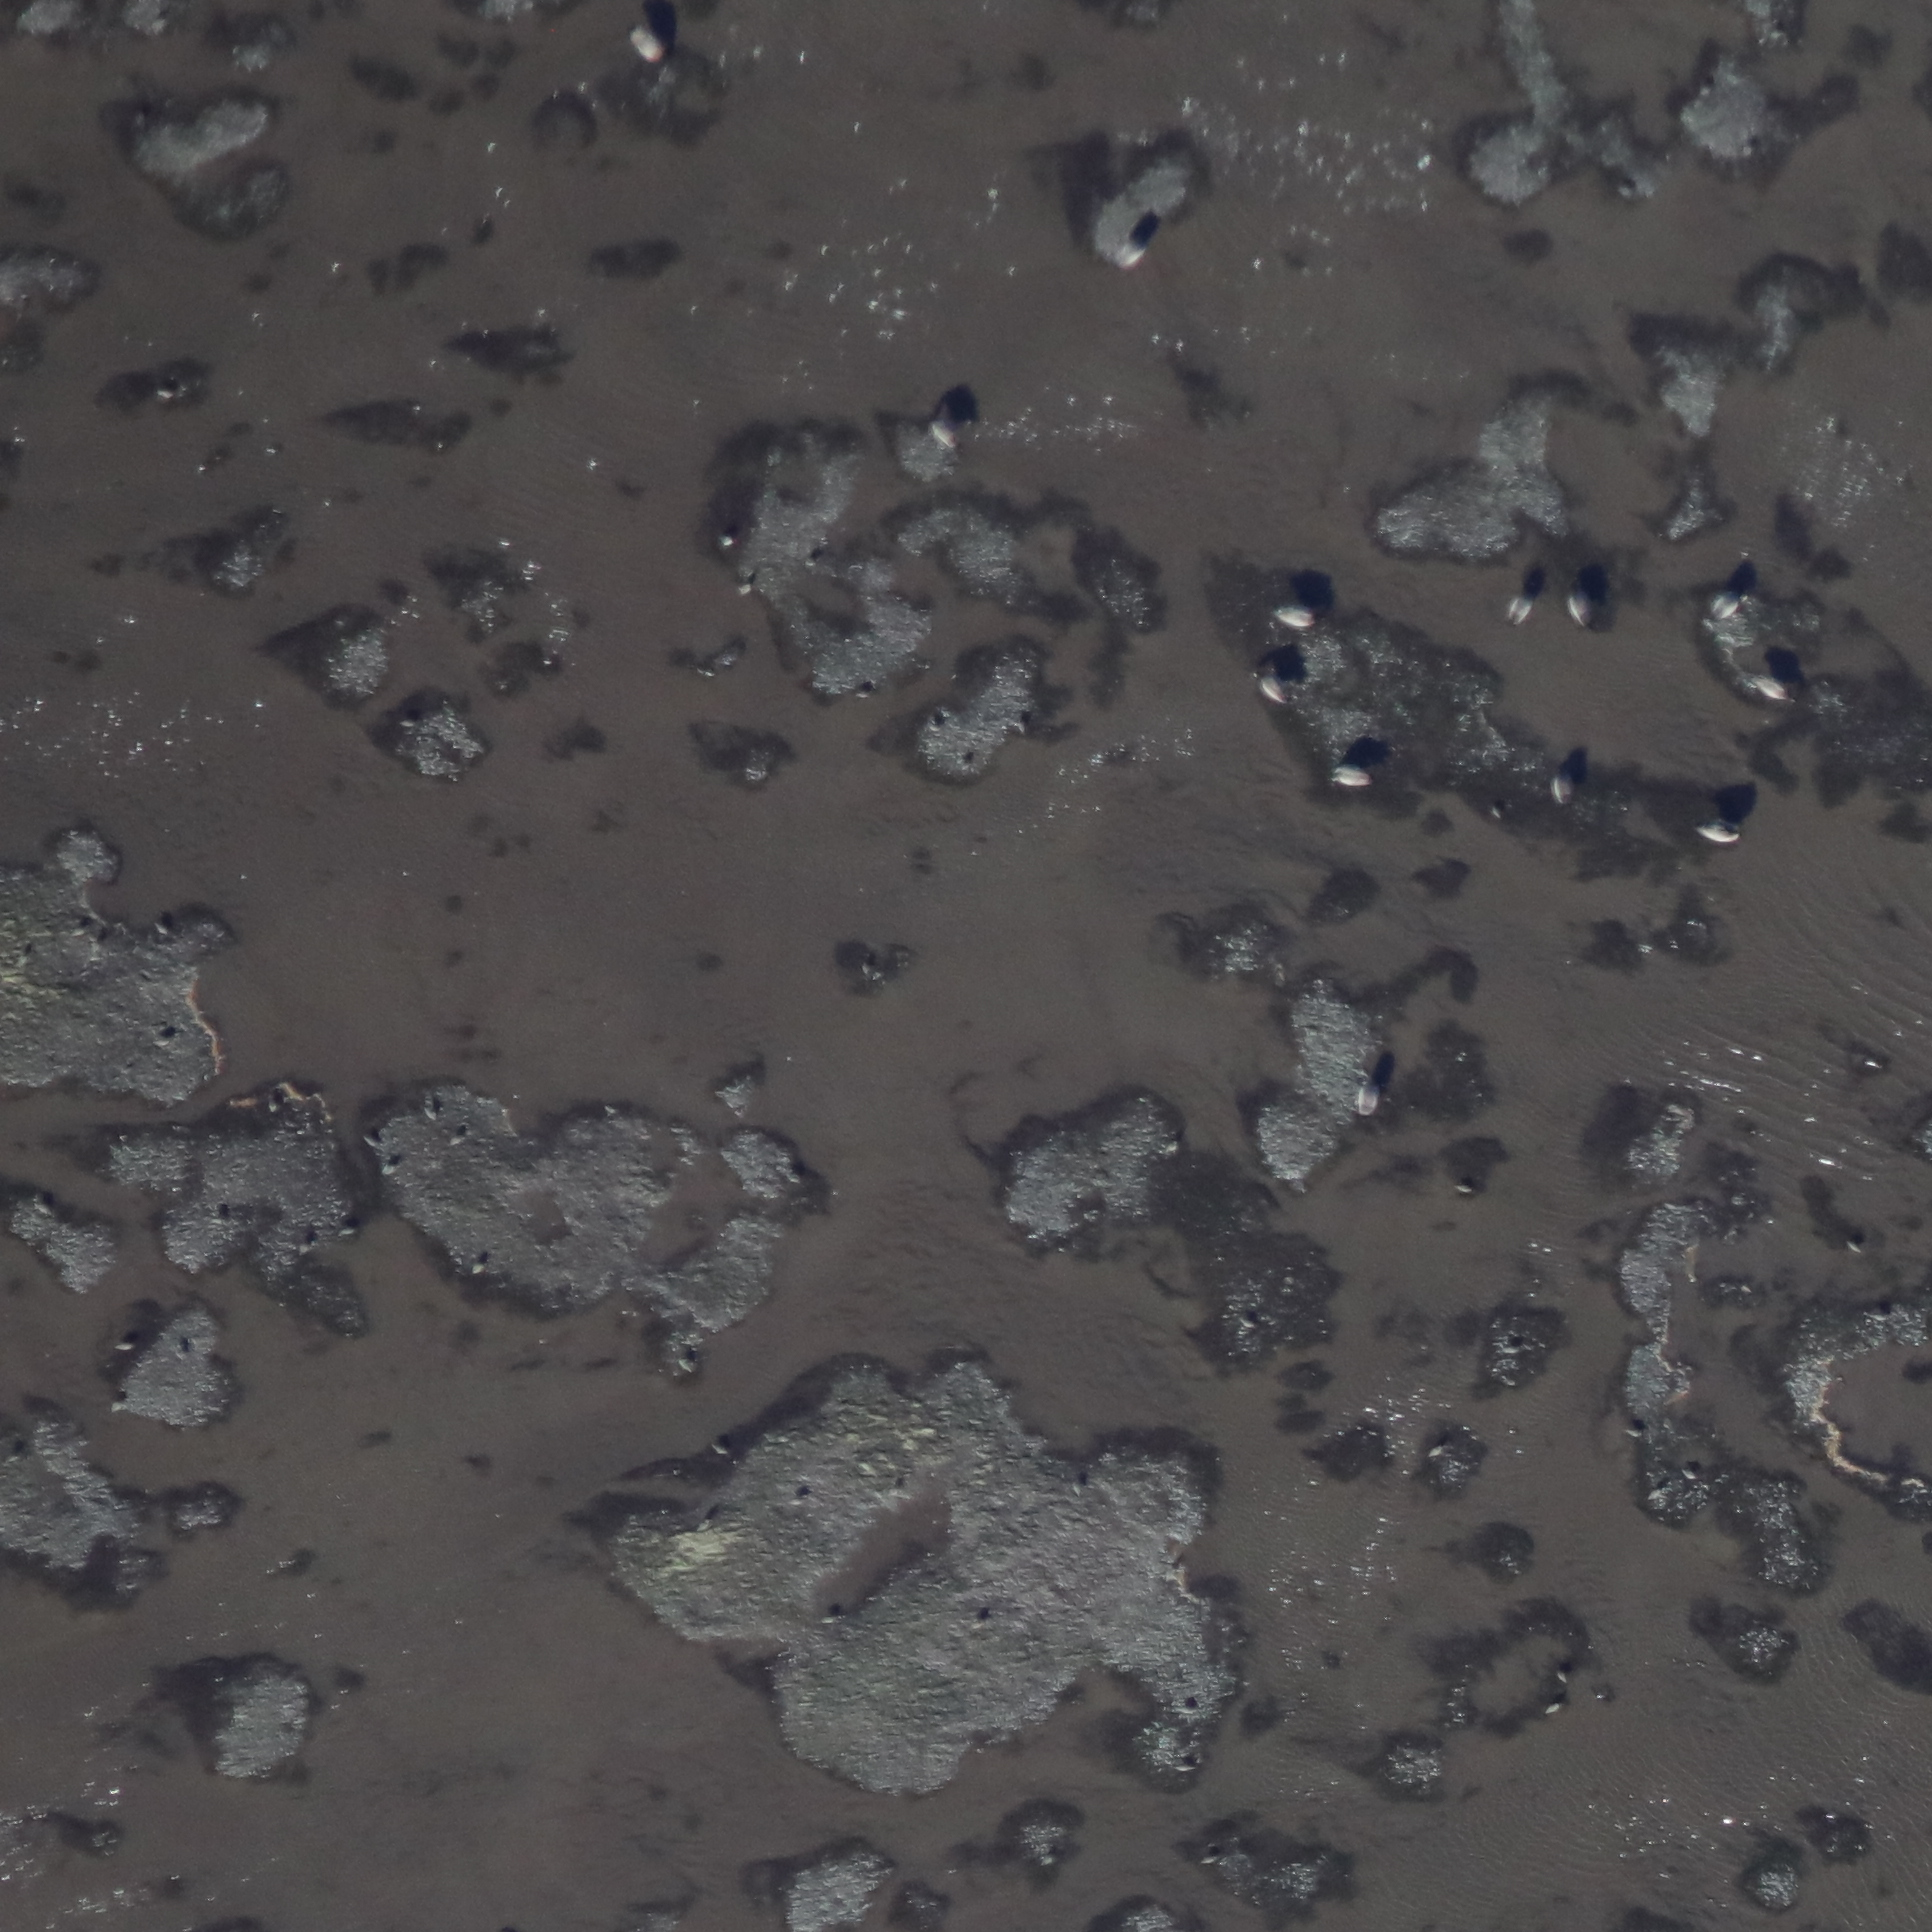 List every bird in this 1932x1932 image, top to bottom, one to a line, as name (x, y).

Canada goose (651, 43)
other bird (1698, 89)
other bird (1745, 148)
other bird (1624, 193)
Canada goose (1134, 253)
other bird (167, 391)
Canada goose (947, 430)
other bird (729, 540)
other bird (806, 562)
other bird (750, 584)
Canada goose (1520, 604)
Canada goose (1725, 605)
Canada goose (1579, 606)
Canada goose (1288, 610)
Canada goose (1278, 689)
other bird (863, 691)
Canada goose (1778, 692)
other bird (1018, 720)
other bird (408, 723)
other bird (943, 724)
other bird (967, 765)
Canada goose (1346, 771)
Canada goose (1561, 786)
other bird (1496, 812)
Canada goose (1718, 830)
other bird (85, 926)
other bird (168, 933)
other bird (25, 959)
other bird (864, 970)
other bird (161, 1047)
Canada goose (1366, 1092)
other bird (275, 1107)
other bird (431, 1112)
other bird (375, 1135)
other bird (456, 1137)
other bird (1171, 1145)
other bird (391, 1162)
other bird (800, 1178)
other bird (1462, 1186)
other bird (48, 1210)
other bird (223, 1210)
other bird (346, 1234)
other bird (305, 1245)
other bird (1850, 1247)
other bird (481, 1267)
other bird (1739, 1287)
other bird (1882, 1316)
other bird (1246, 1320)
other bird (128, 1346)
other bird (1512, 1348)
other bird (191, 1352)
other bird (680, 1363)
other bird (115, 1403)
other bird (1635, 1438)
other bird (718, 1443)
other bird (1435, 1454)
other bird (16, 1457)
other bird (1694, 1476)
other bird (897, 1487)
other bird (1074, 1491)
other bird (1653, 1498)
other bird (800, 1500)
other bird (702, 1522)
other bird (984, 1620)
other bird (827, 1623)
other bird (1570, 1675)
other bird (1559, 1706)
other bird (1191, 1710)
other bird (1191, 1758)
other bird (1212, 1858)